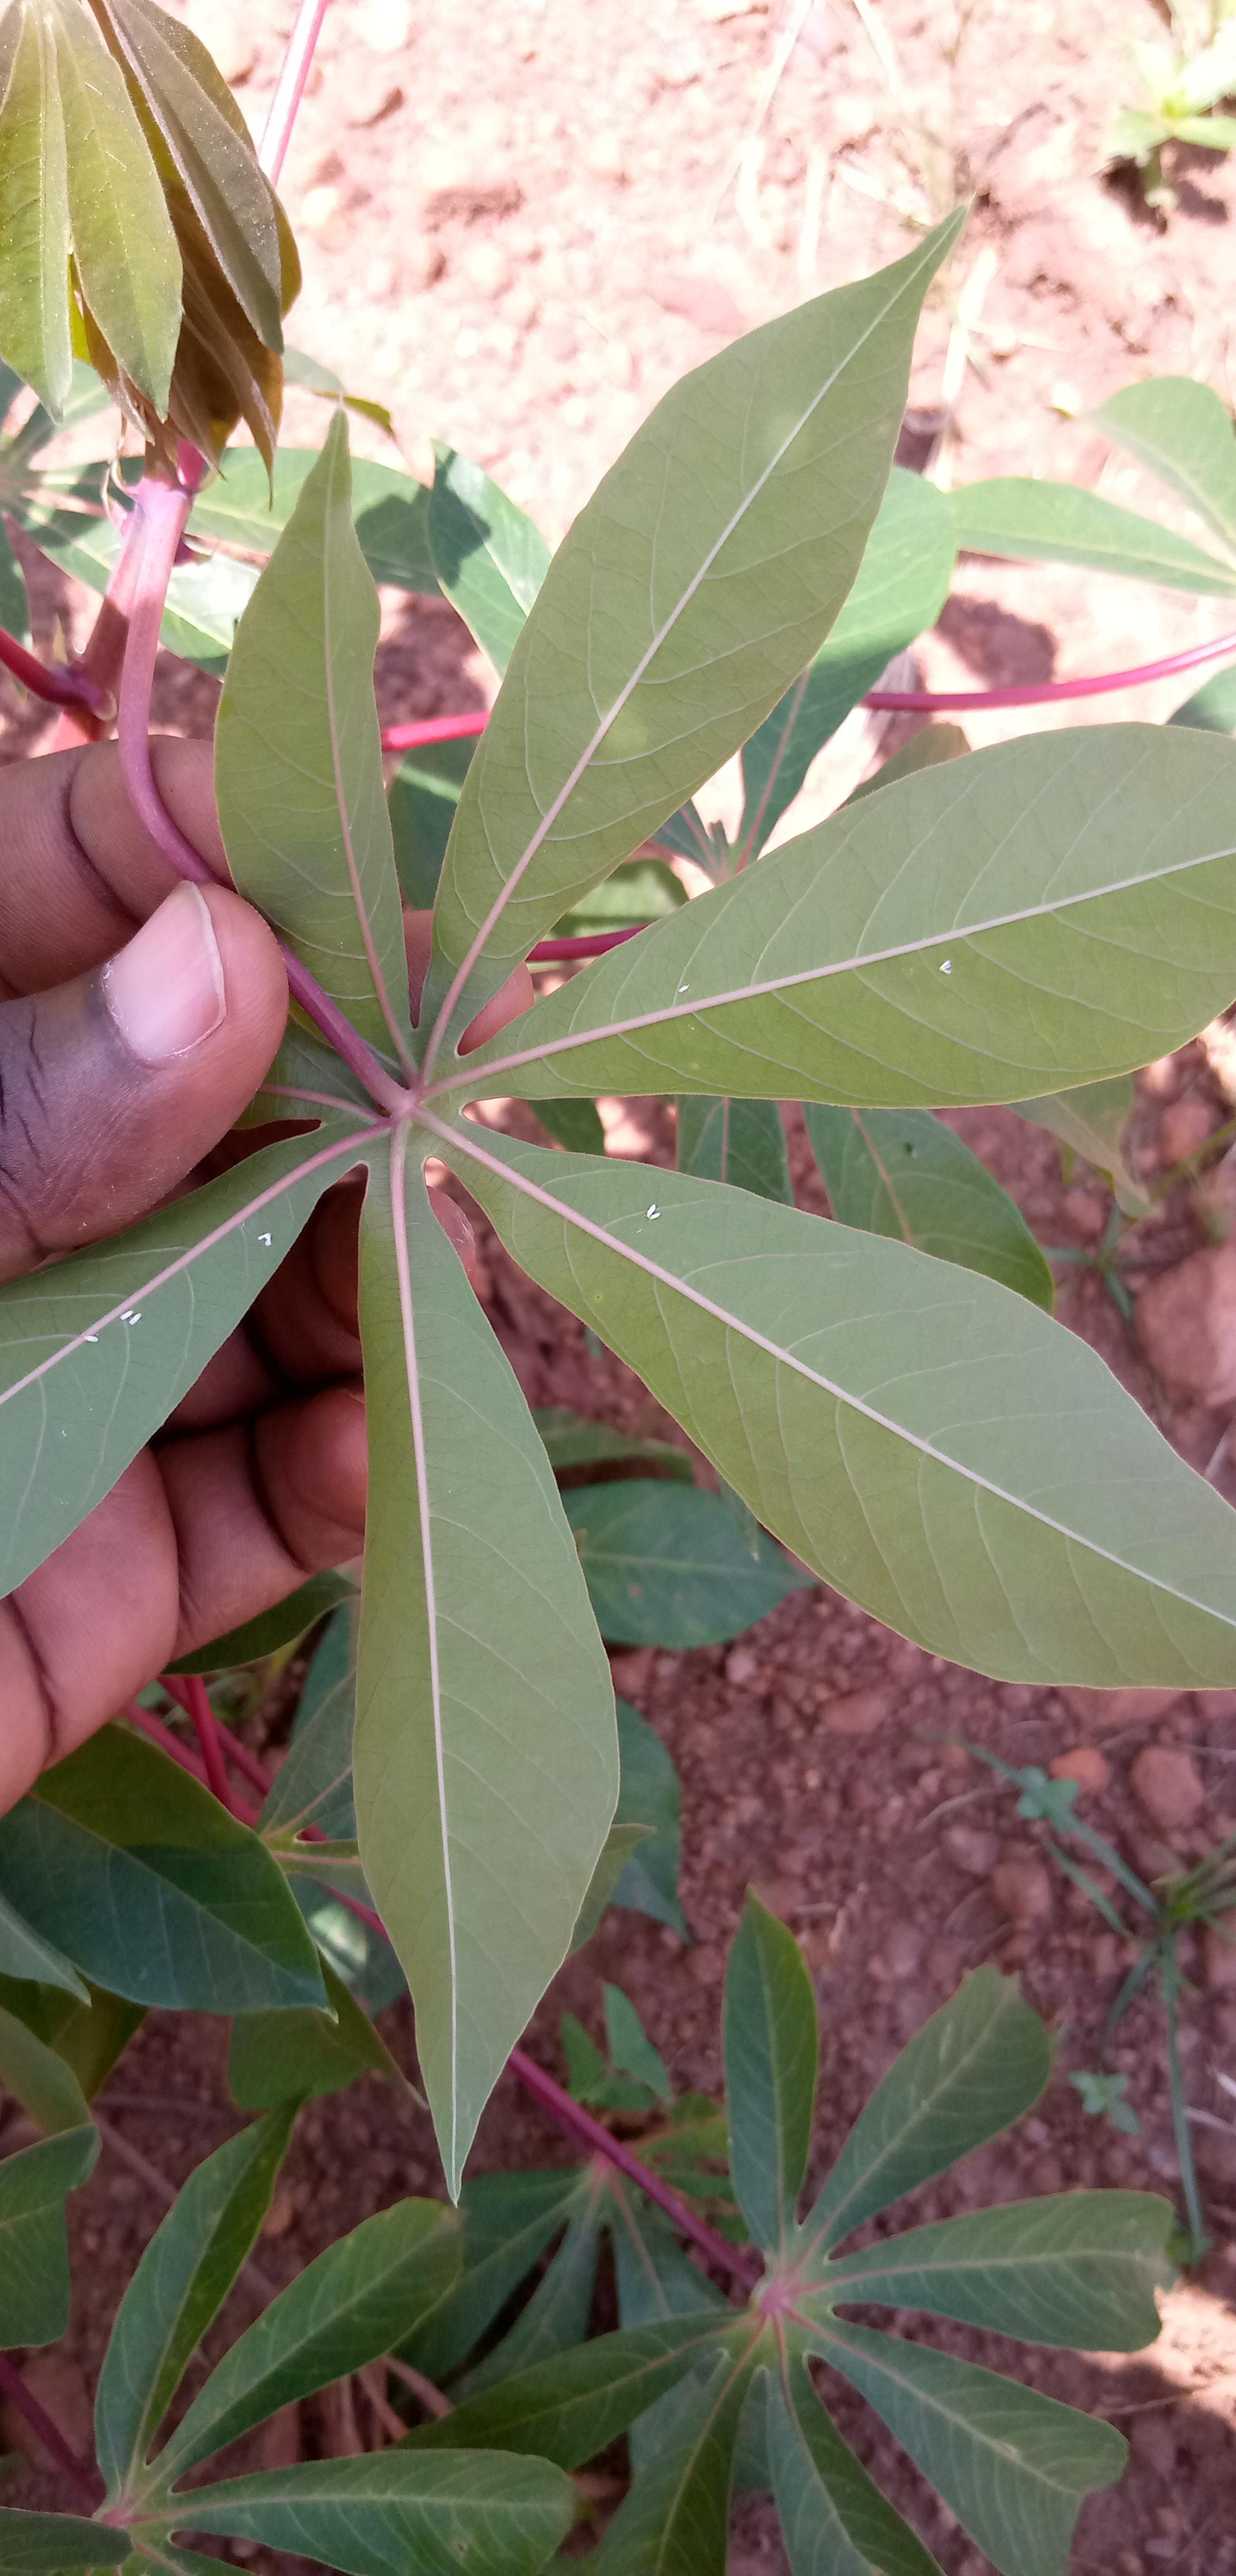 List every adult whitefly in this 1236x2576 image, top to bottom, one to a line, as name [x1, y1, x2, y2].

whitefly [924, 951, 957, 983]
whitefly [663, 976, 699, 996]
whitefly [635, 1196, 673, 1235]
whitefly [250, 1224, 277, 1254]
whitefly [111, 1299, 133, 1322]
whitefly [124, 1310, 149, 1331]
whitefly [74, 1325, 107, 1352]